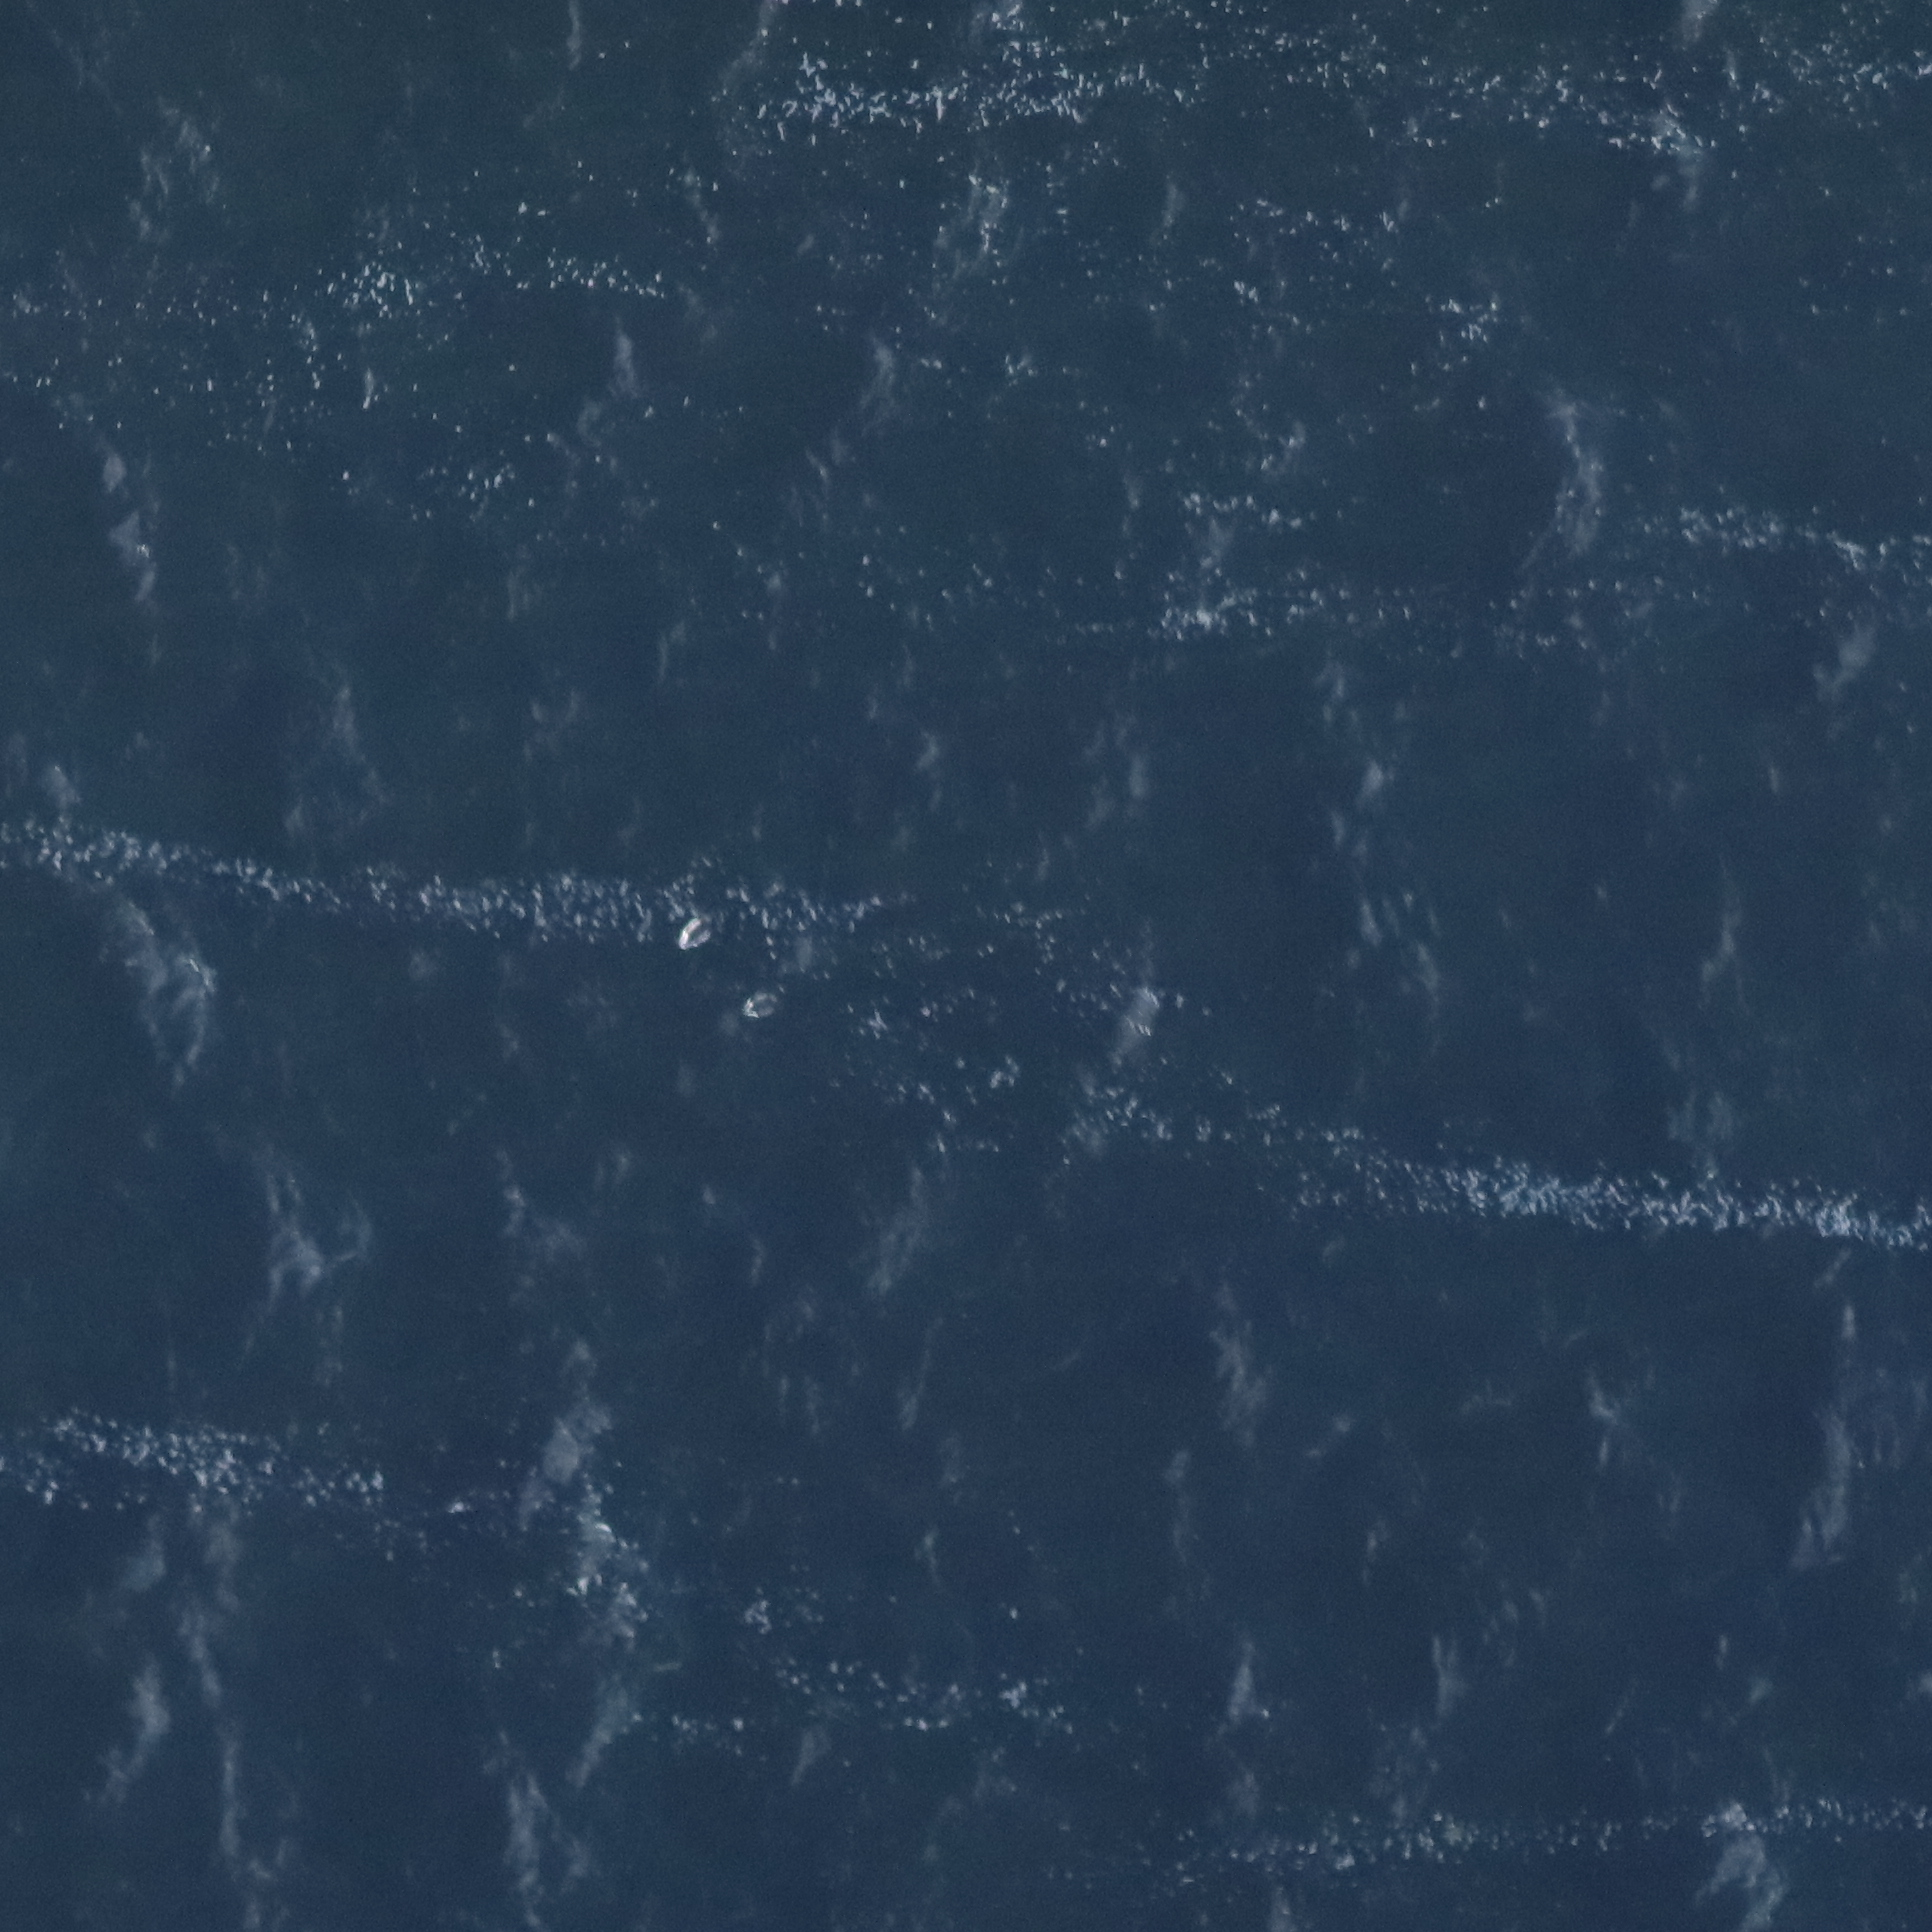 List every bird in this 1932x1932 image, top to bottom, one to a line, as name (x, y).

brant (692, 935)
brant (759, 1004)